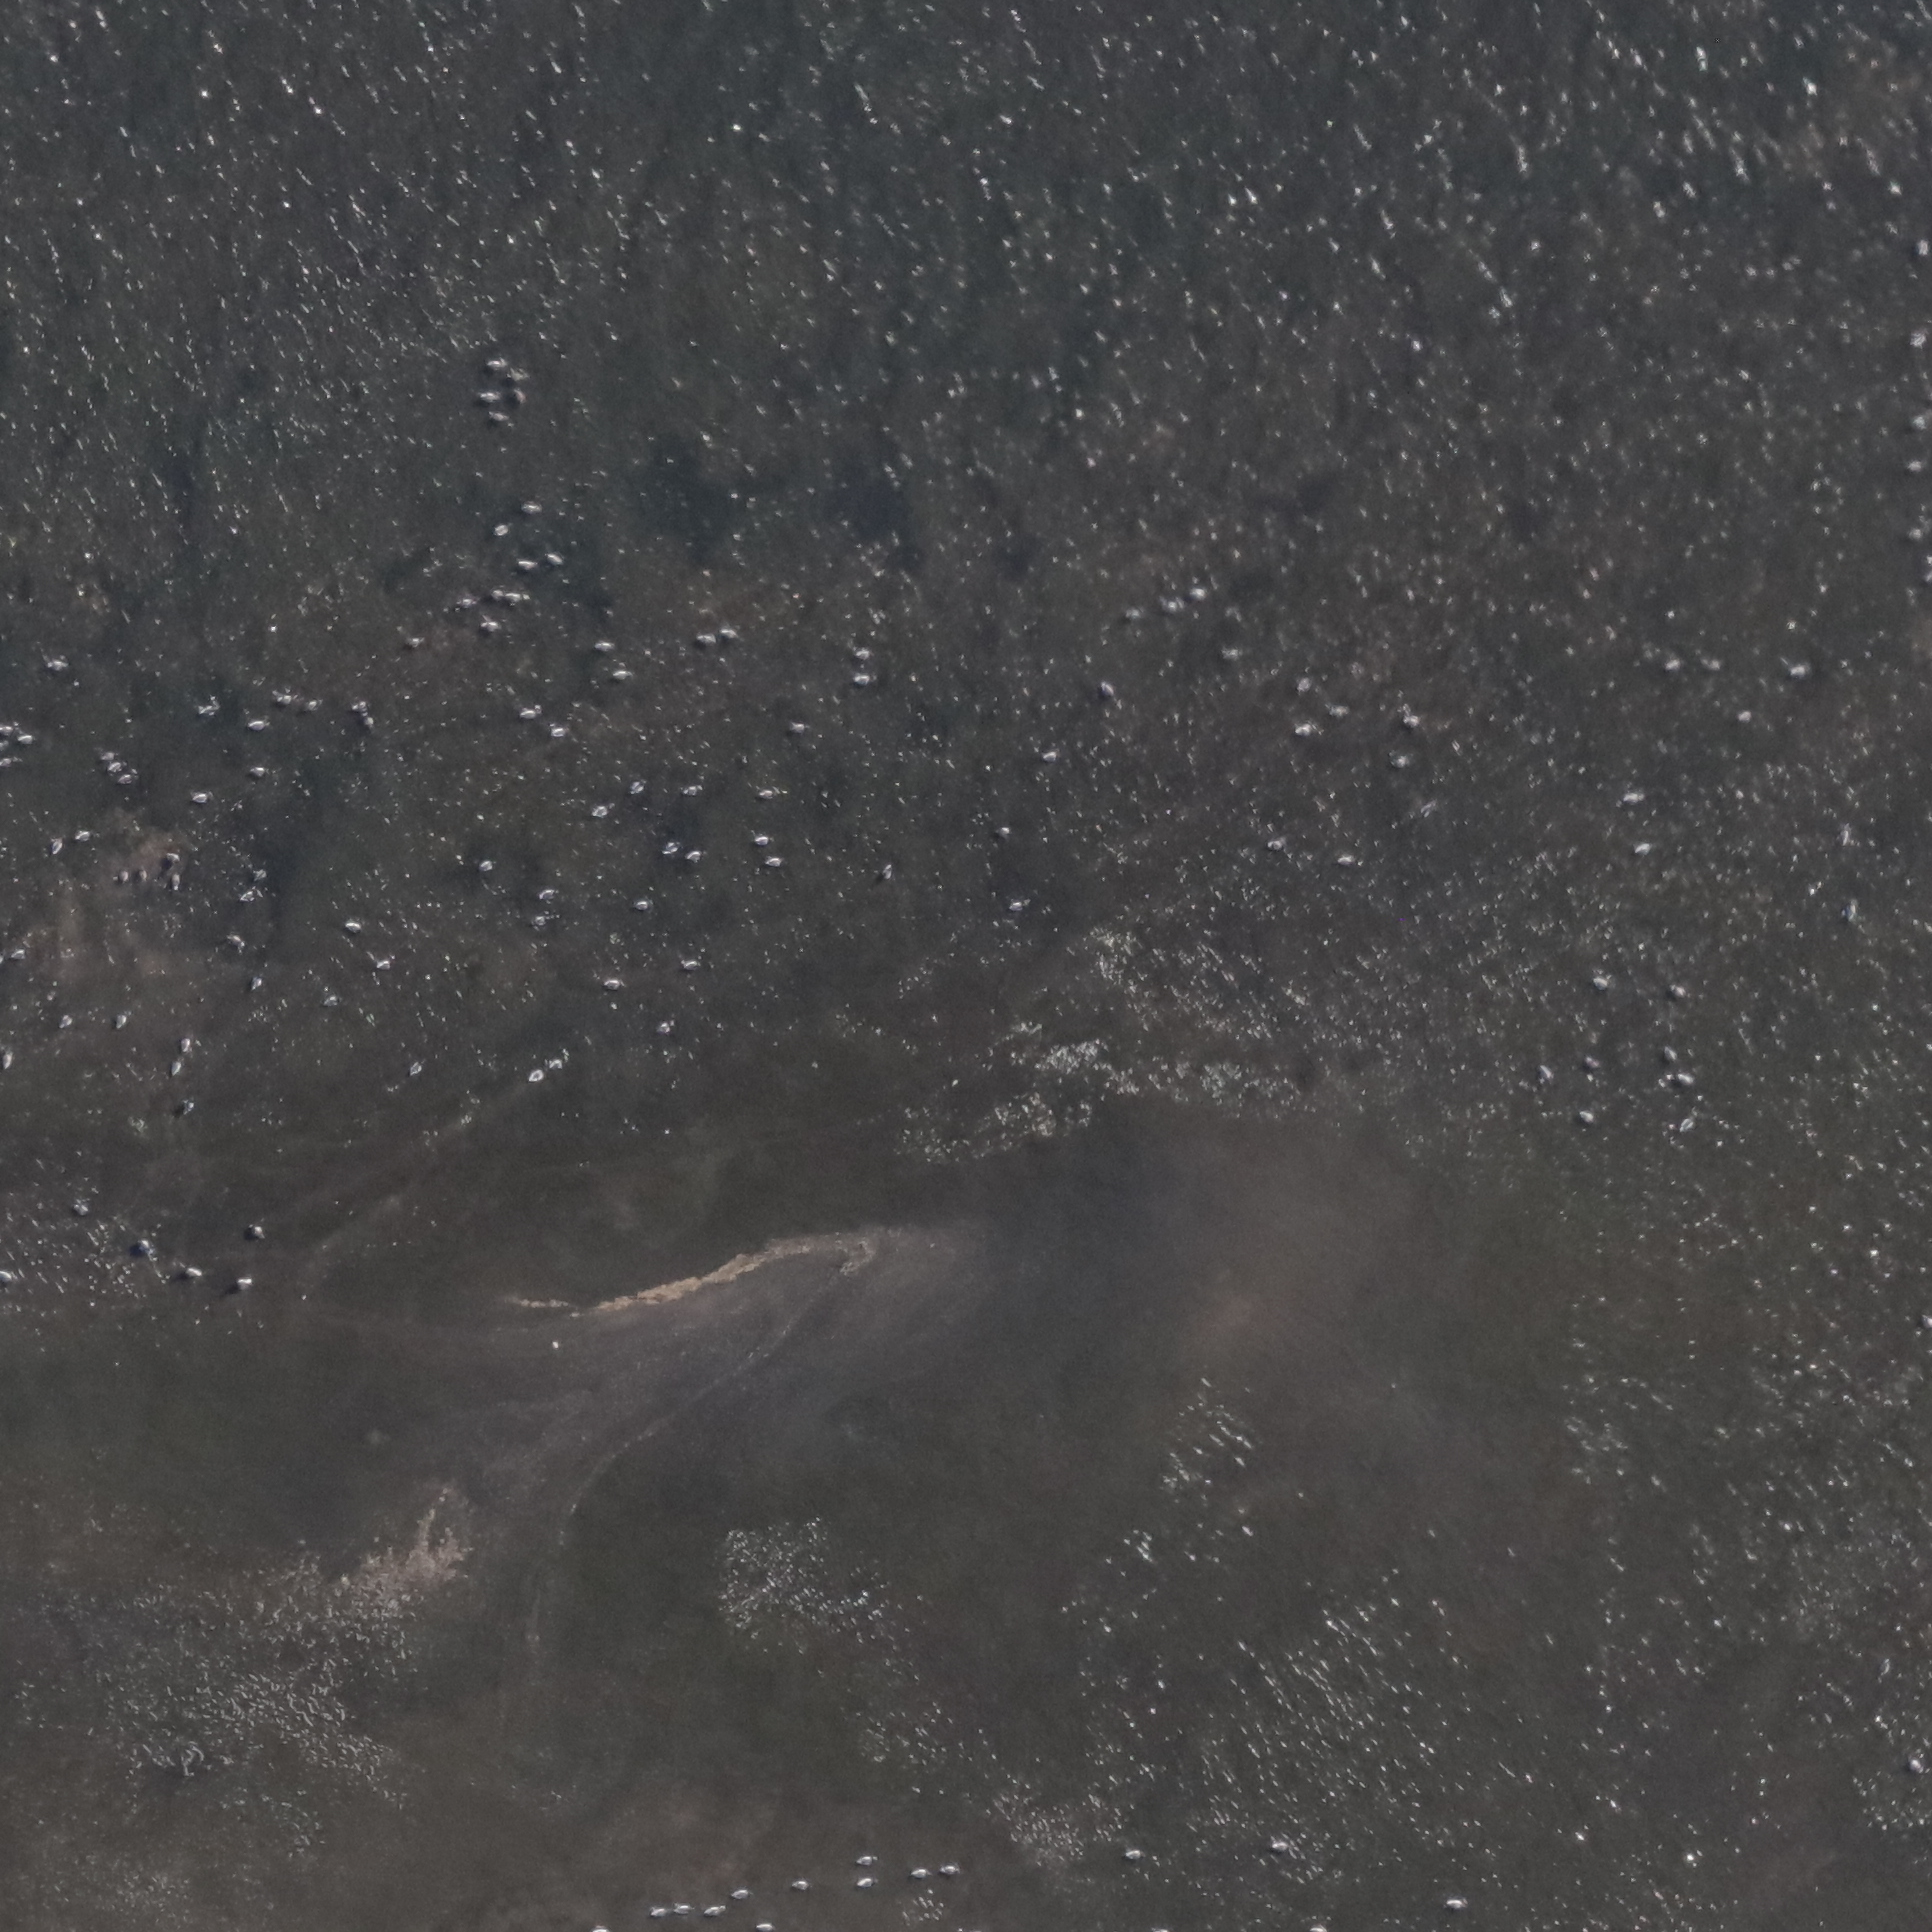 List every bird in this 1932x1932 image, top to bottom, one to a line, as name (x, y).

brant (1921, 244)
brant (1923, 342)
brant (498, 372)
brant (492, 400)
brant (522, 403)
brant (508, 417)
brant (1913, 422)
brant (1920, 460)
brant (540, 510)
brant (1916, 530)
brant (498, 532)
brant (558, 560)
brant (529, 565)
brant (1196, 591)
brant (499, 594)
brant (527, 597)
brant (1173, 601)
brant (464, 608)
brant (1133, 615)
brant (499, 625)
brant (737, 630)
brant (711, 638)
brant (418, 644)
brant (604, 650)
brant (1232, 652)
brant (865, 656)
brant (1717, 656)
brant (59, 660)
brant (1679, 667)
brant (1808, 671)
brant (630, 676)
brant (870, 679)
brant (1108, 685)
brant (1312, 688)
brant (285, 691)
brant (309, 701)
brant (359, 706)
brant (1346, 707)
brant (211, 710)
brant (538, 710)
brant (1740, 716)
brant (801, 719)
brant (260, 726)
brant (368, 727)
brant (10, 728)
brant (1414, 728)
brant (1303, 730)
brant (563, 737)
brant (29, 738)
brant (113, 750)
brant (1058, 756)
brant (1394, 761)
brant (13, 765)
brant (114, 767)
brant (265, 769)
brant (132, 779)
brant (636, 785)
brant (769, 785)
brant (700, 787)
brant (208, 791)
brant (1628, 793)
brant (600, 815)
brant (1014, 822)
brant (759, 831)
brant (671, 833)
brant (1838, 833)
brant (77, 834)
brant (54, 846)
brant (1276, 850)
brant (1627, 851)
brant (169, 852)
brant (699, 857)
brant (770, 860)
brant (491, 862)
brant (1355, 864)
brant (895, 866)
brant (260, 868)
brant (122, 879)
brant (142, 879)
brant (178, 882)
brant (550, 891)
brant (645, 892)
brant (249, 893)
brant (1024, 897)
brant (1859, 909)
brant (353, 922)
brant (549, 924)
brant (231, 940)
brant (22, 949)
brant (693, 958)
brant (381, 967)
brant (1603, 974)
brant (261, 977)
brant (619, 985)
brant (1685, 991)
brant (332, 995)
brant (676, 1020)
brant (62, 1022)
brant (120, 1023)
brant (1674, 1049)
brant (187, 1050)
brant (1596, 1060)
brant (17, 1065)
brant (555, 1067)
brant (173, 1074)
brant (1548, 1074)
brant (409, 1077)
brant (532, 1077)
brant (1687, 1084)
brant (189, 1111)
brant (1588, 1117)
brant (1686, 1130)
brant (84, 1216)
brant (258, 1236)
brant (151, 1249)
brant (15, 1279)
brant (195, 1280)
brant (249, 1286)
brant (1920, 1761)
brant (1274, 1850)
brant (866, 1861)
brant (963, 1864)
brant (1128, 1867)
brant (927, 1868)
brant (812, 1881)
brant (736, 1887)
brant (873, 1889)
brant (1465, 1899)
brant (652, 1911)
brant (678, 1911)
brant (723, 1912)
brant (603, 1924)
brant (763, 1924)
brant (1319, 1929)
brant (1157, 1930)
brant (974, 1932)